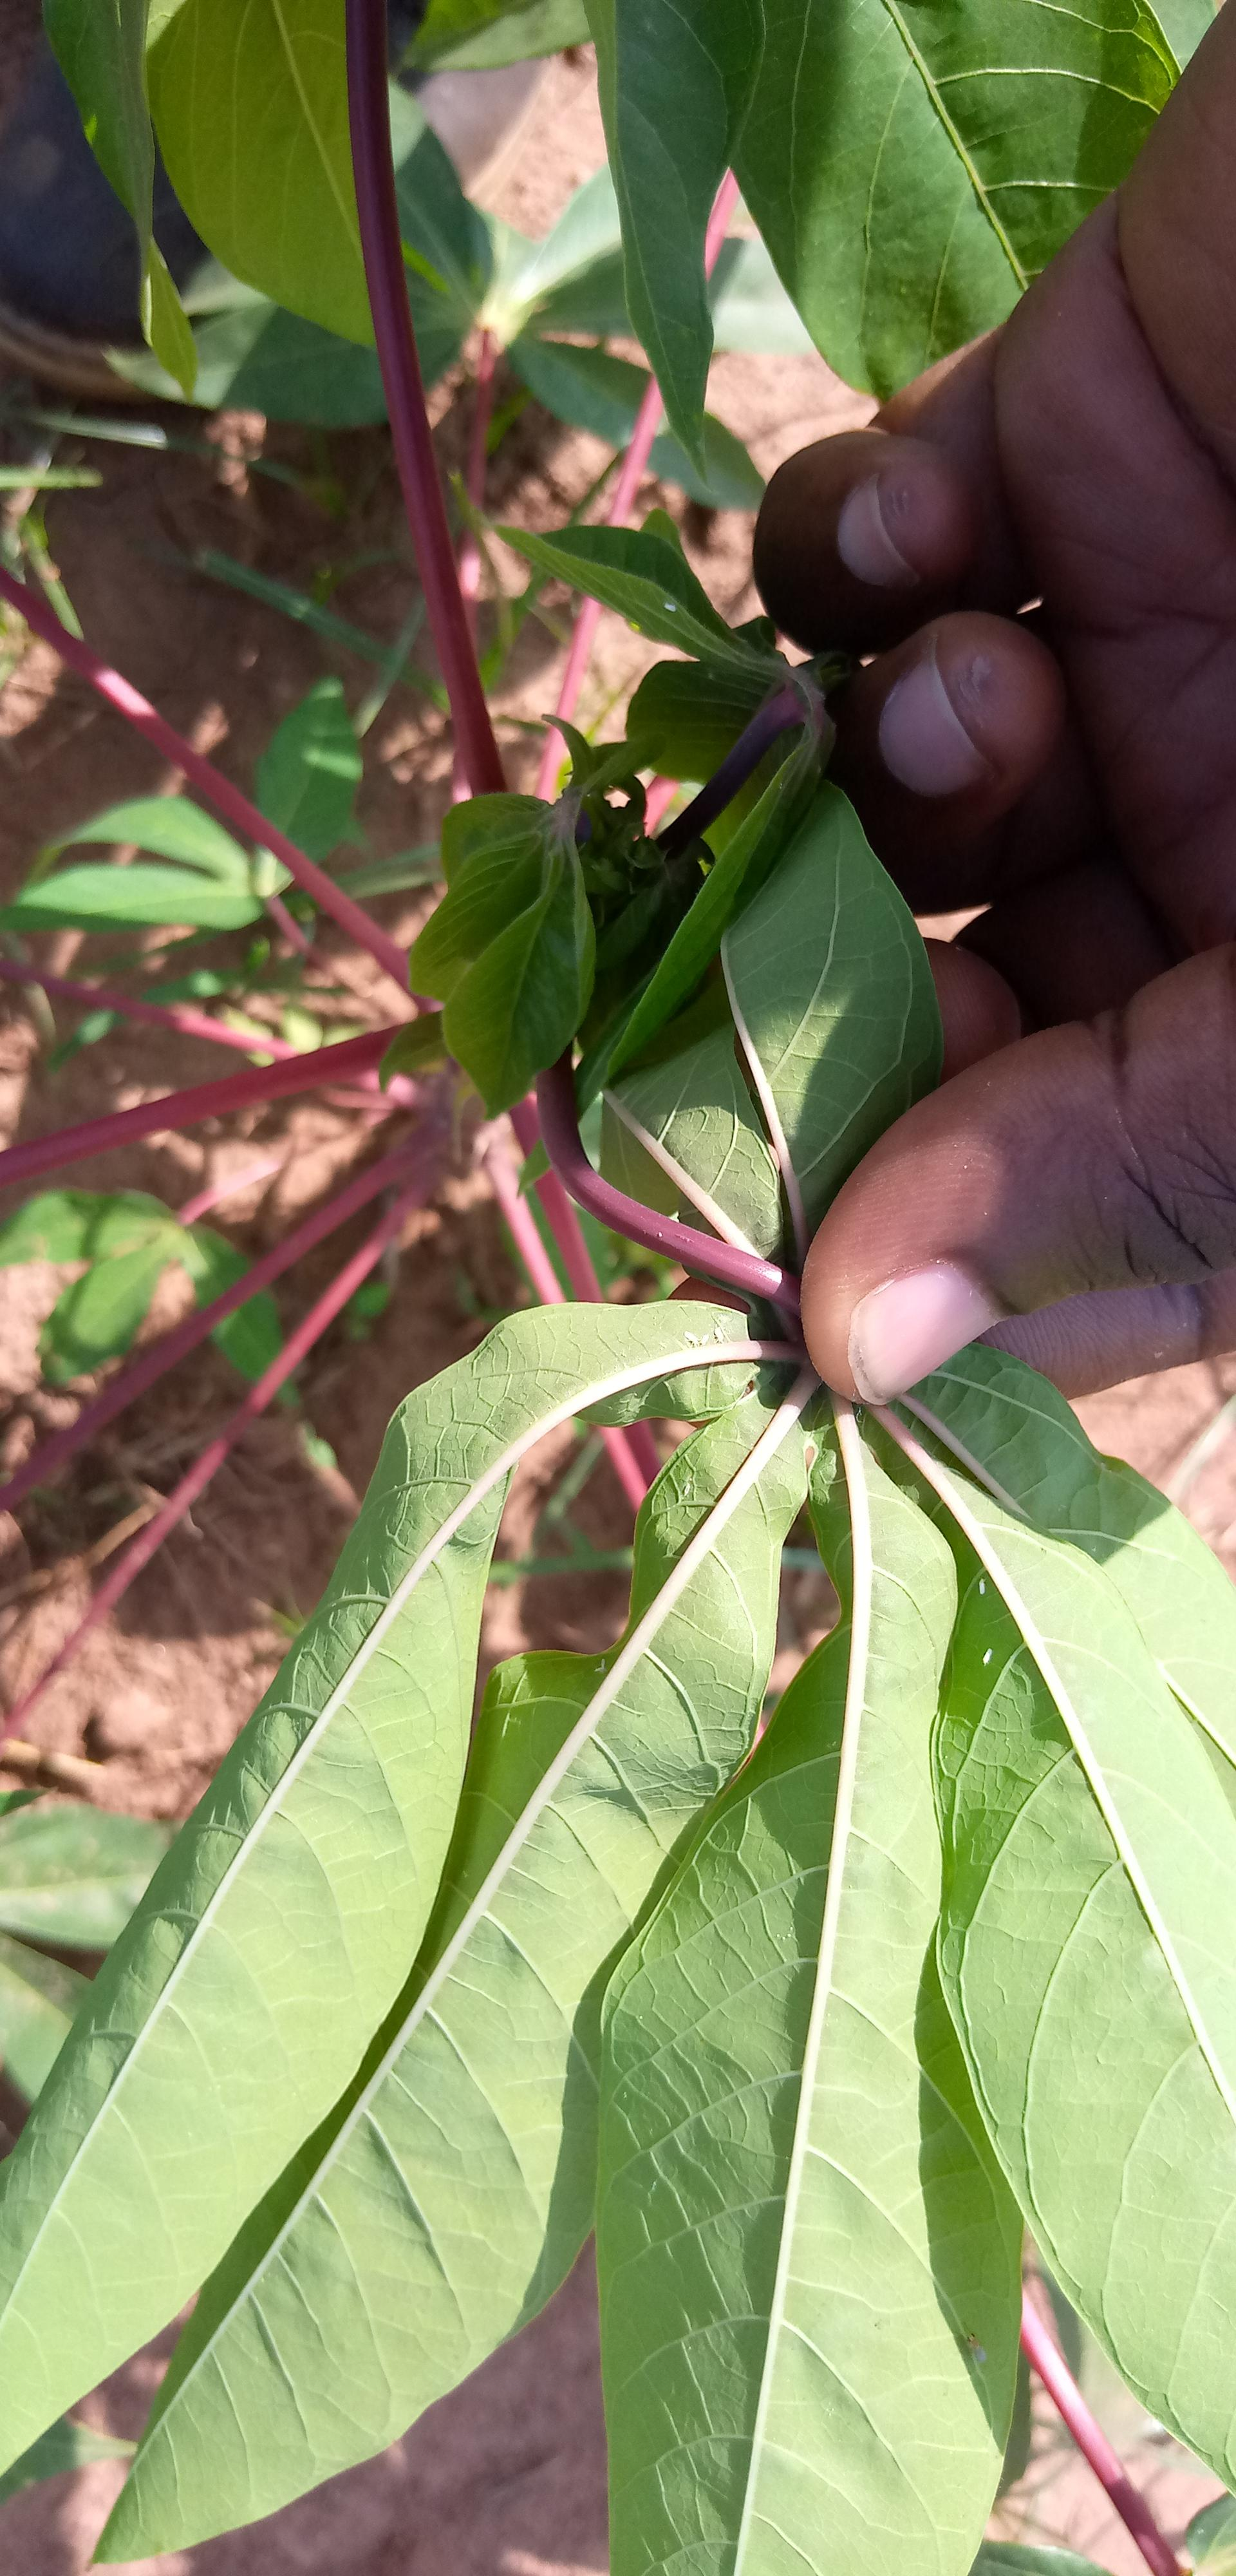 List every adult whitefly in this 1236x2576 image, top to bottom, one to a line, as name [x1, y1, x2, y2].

whitefly [698, 1320, 715, 1350]
whitefly [679, 1321, 698, 1348]
whitefly [711, 1323, 731, 1350]
whitefly [976, 1571, 990, 1603]
whitefly [976, 1645, 1000, 1672]
whitefly [591, 1653, 612, 1680]